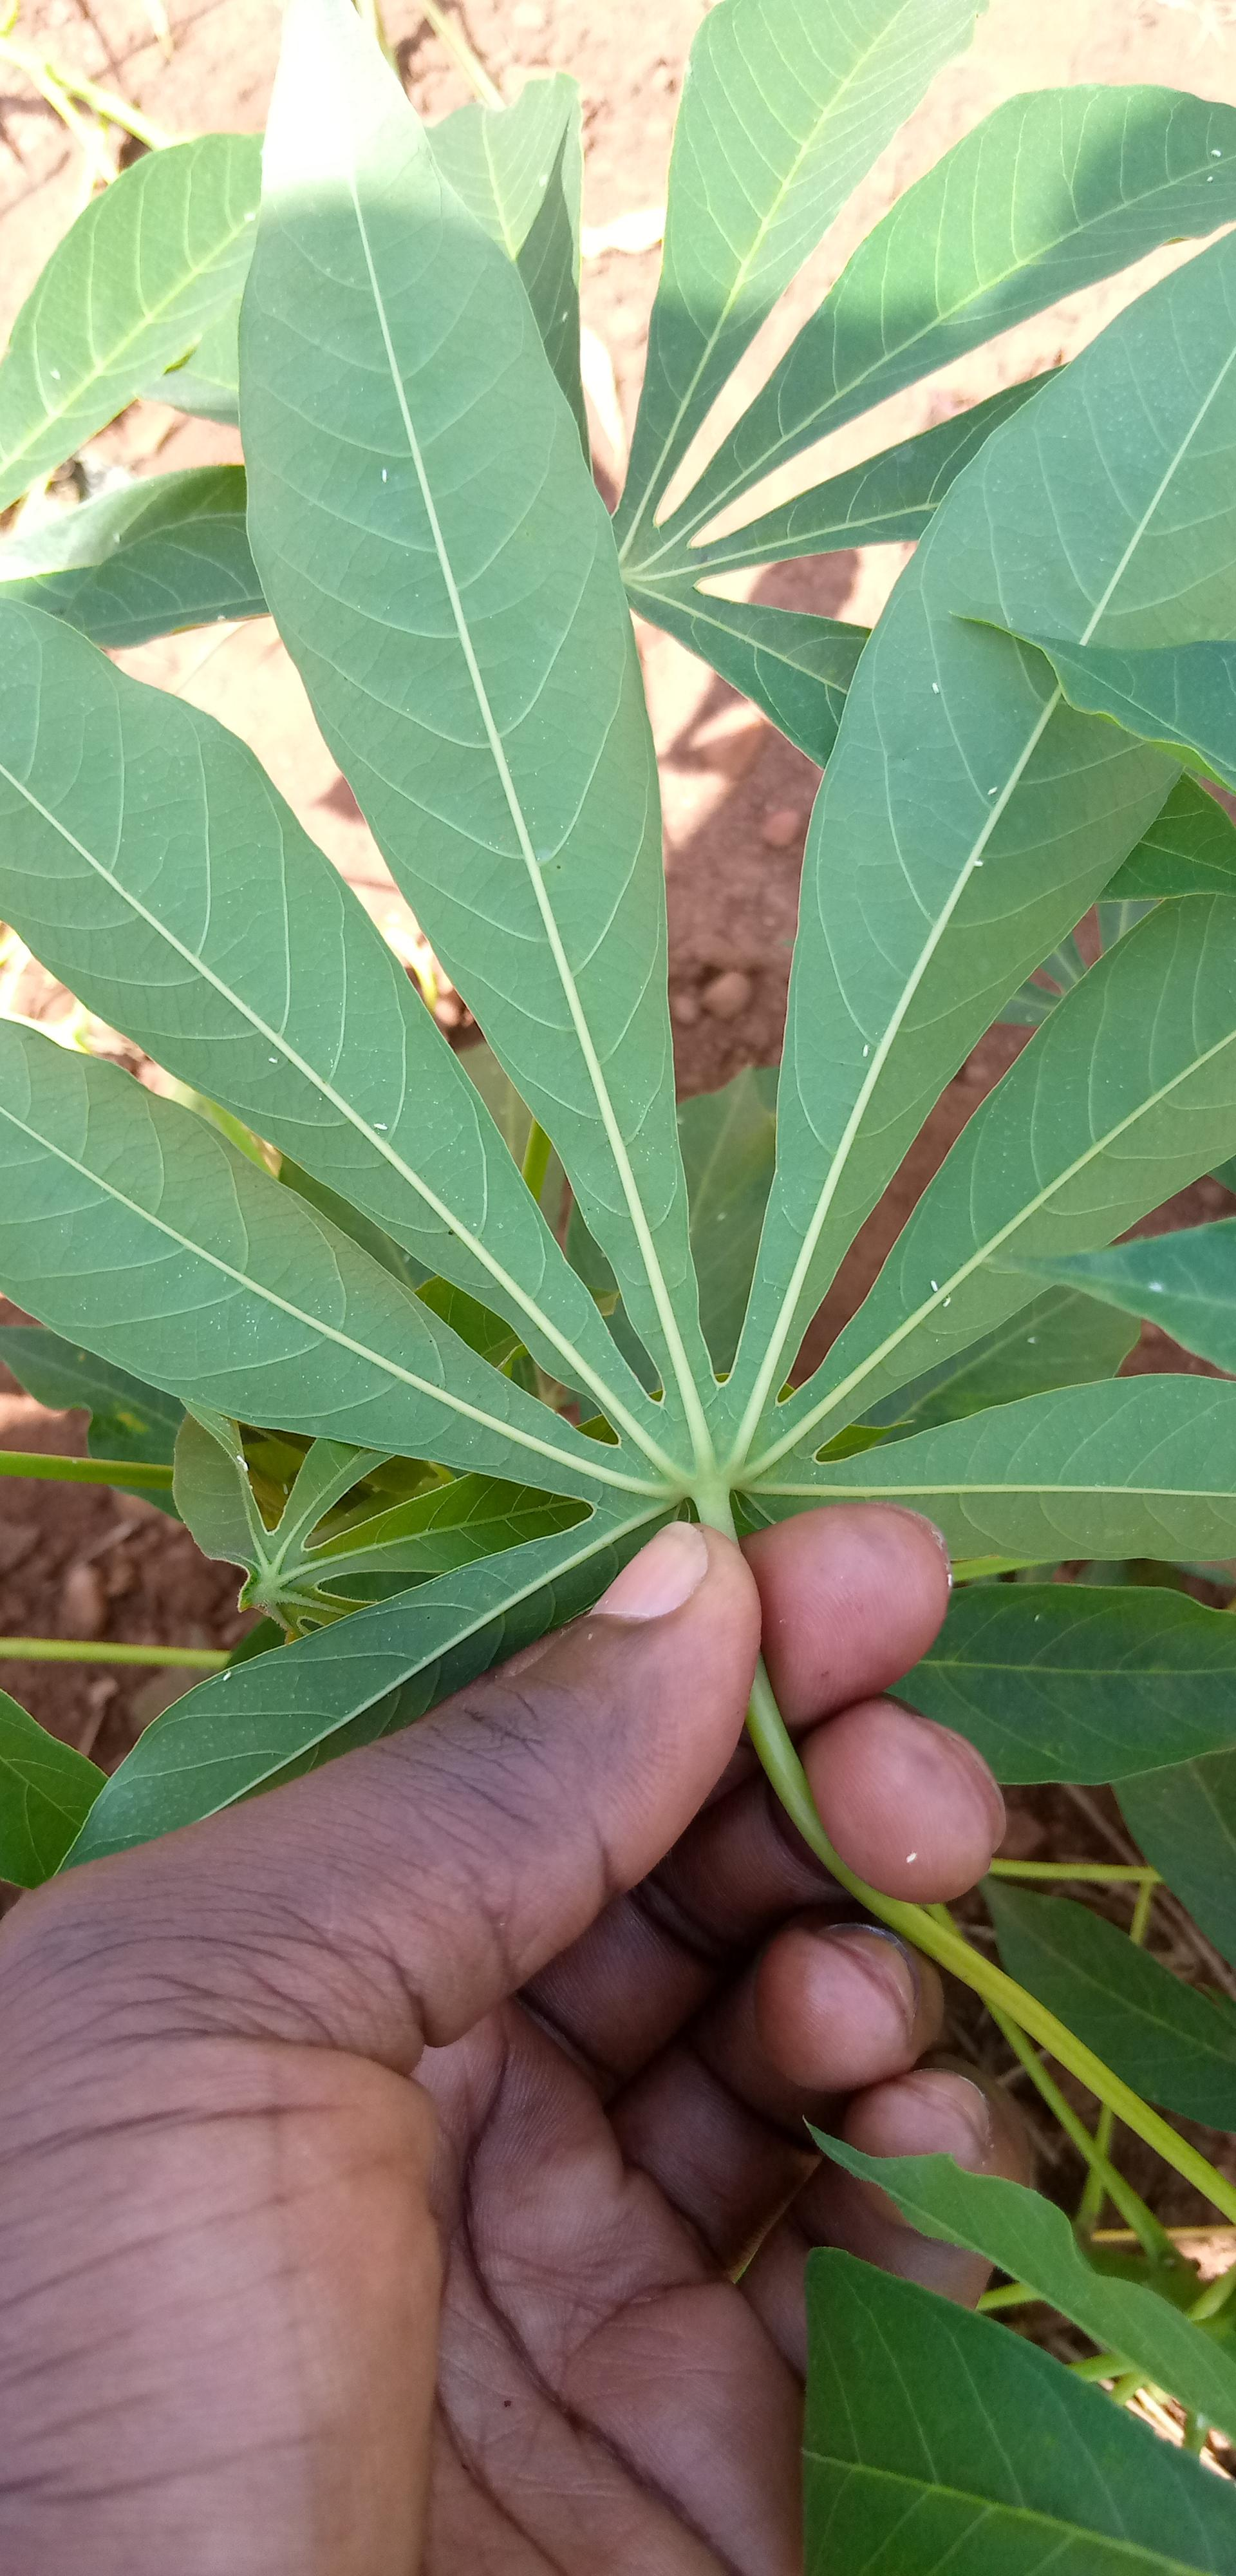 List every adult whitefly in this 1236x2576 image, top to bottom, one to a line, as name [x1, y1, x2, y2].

whitefly [1210, 147, 1222, 158]
whitefly [1205, 176, 1215, 183]
whitefly [559, 310, 569, 325]
whitefly [47, 367, 63, 383]
whitefly [379, 466, 390, 484]
whitefly [931, 681, 941, 695]
whitefly [987, 786, 1000, 797]
whitefly [972, 860, 984, 869]
whitefly [861, 1042, 872, 1059]
whitefly [265, 1055, 281, 1066]
whitefly [372, 1122, 388, 1132]
whitefly [928, 1278, 939, 1293]
whitefly [1147, 1279, 1164, 1293]
whitefly [941, 1295, 952, 1308]
whitefly [234, 1454, 252, 1474]
whitefly [221, 1671, 232, 1683]